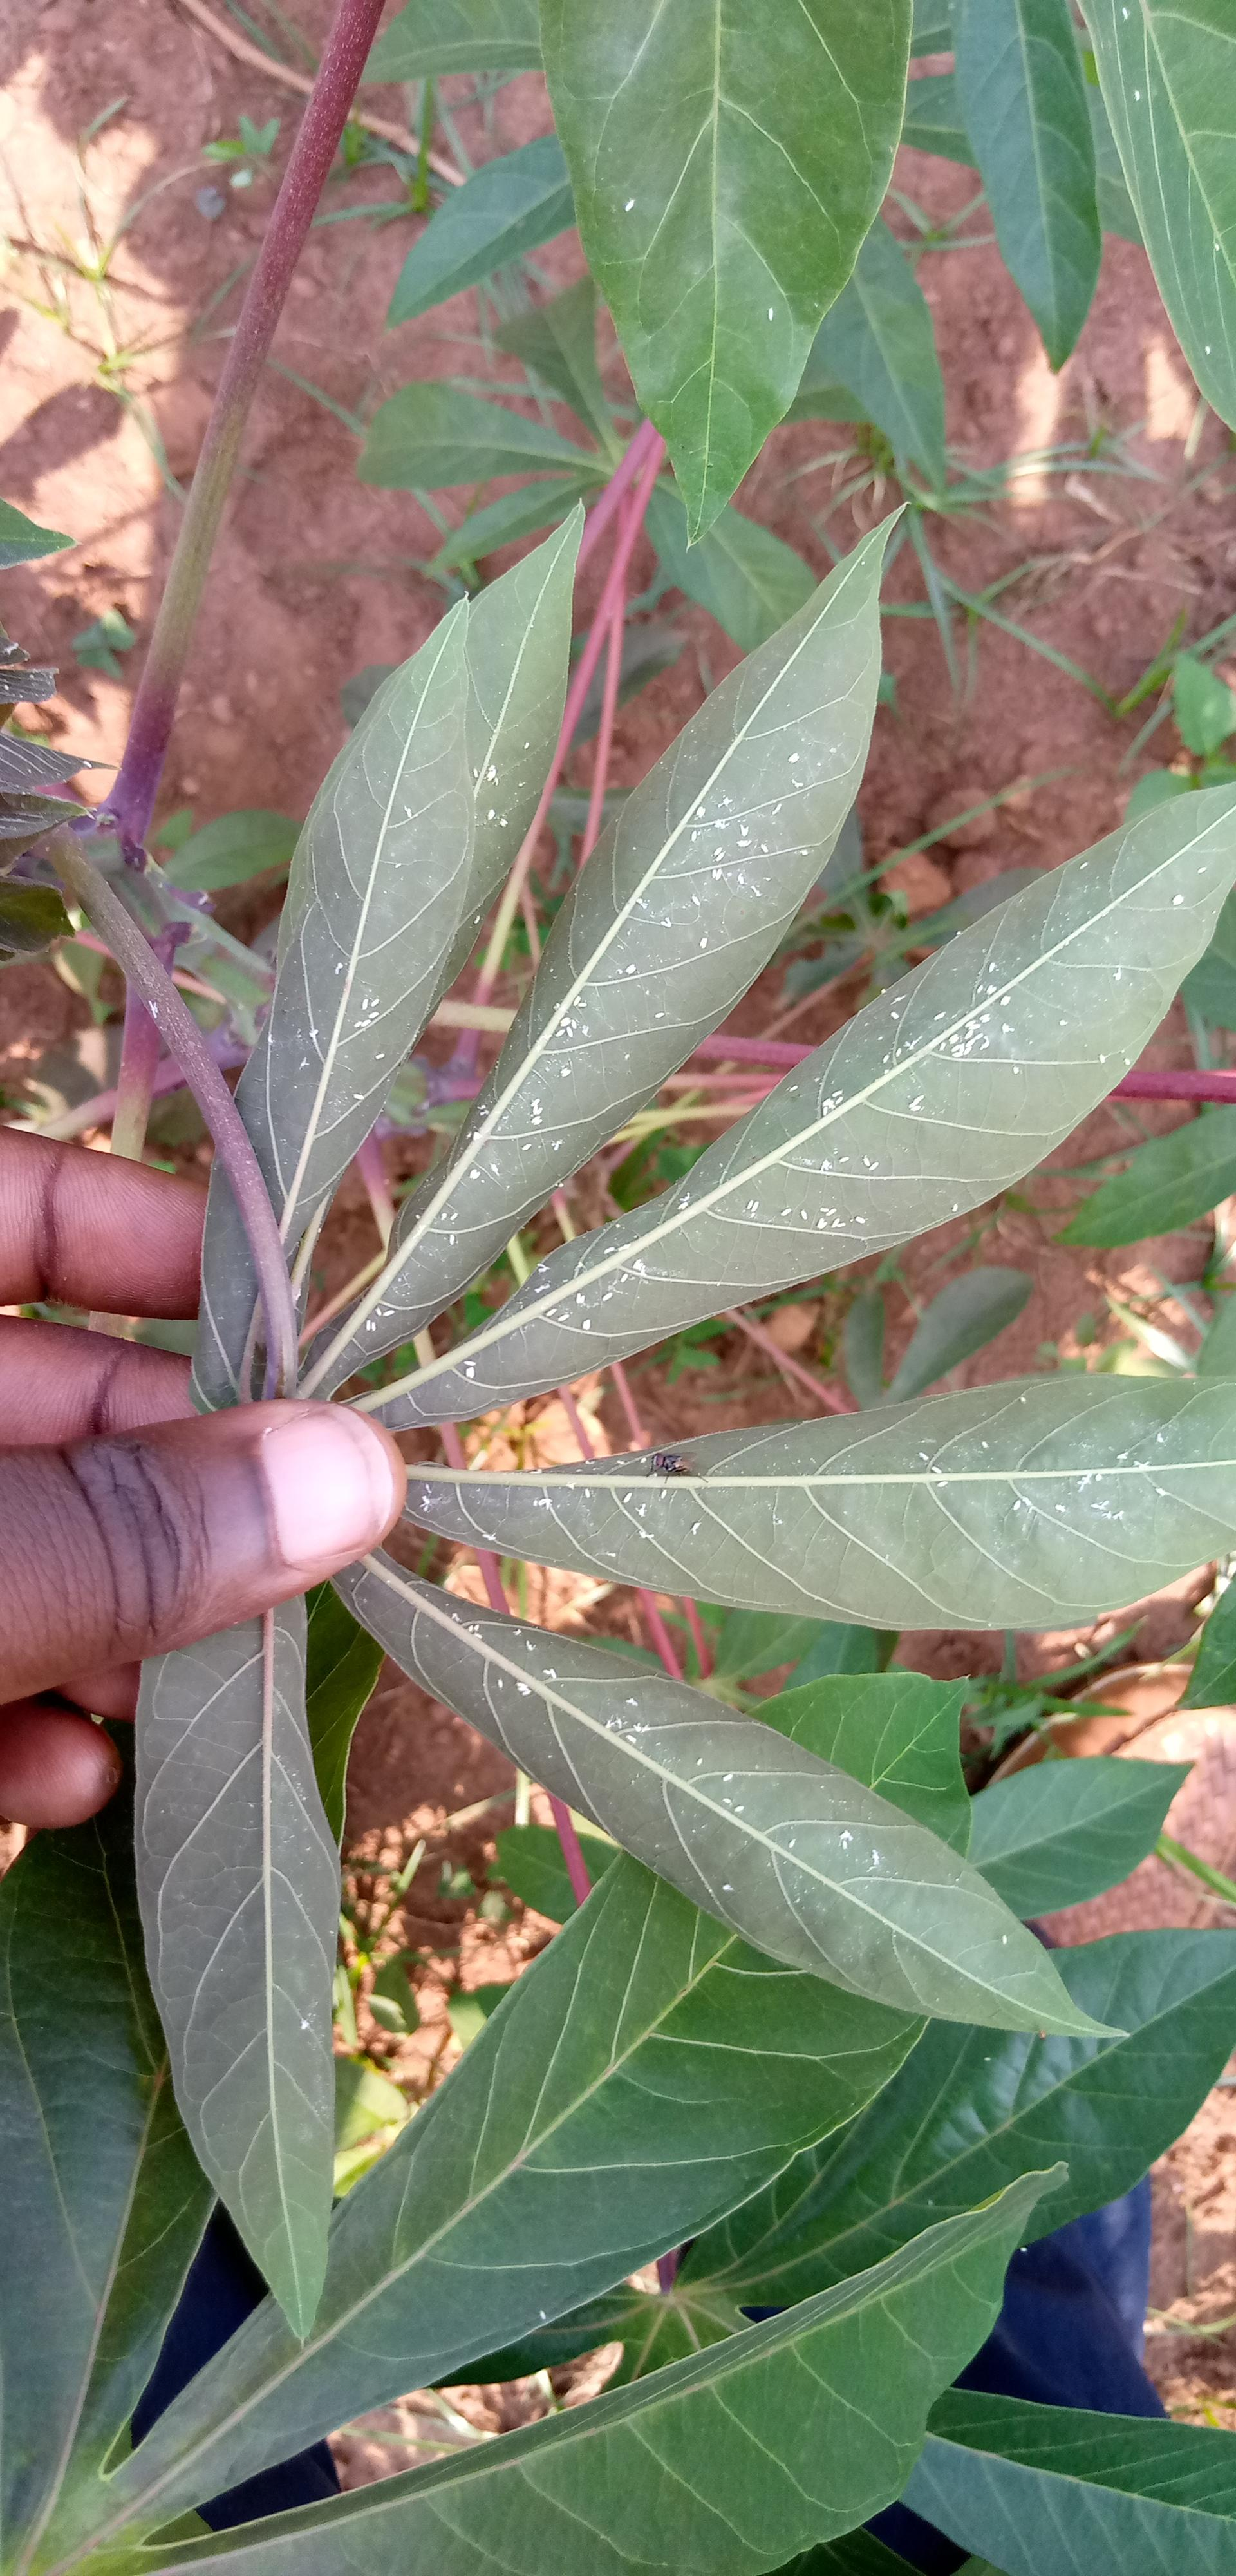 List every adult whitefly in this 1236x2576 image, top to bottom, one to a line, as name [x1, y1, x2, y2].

whitefly [523, 741, 530, 750]
whitefly [787, 752, 801, 765]
whitefly [488, 764, 496, 771]
whitefly [472, 767, 479, 779]
whitefly [486, 770, 493, 778]
whitefly [493, 777, 500, 788]
whitefly [791, 778, 805, 789]
whitefly [722, 794, 731, 807]
whitefly [697, 806, 703, 817]
whitefly [484, 806, 495, 822]
whitefly [406, 807, 413, 820]
whitefly [700, 808, 706, 817]
whitefly [500, 817, 508, 829]
whitefly [713, 818, 731, 831]
whitefly [739, 822, 749, 836]
whitefly [689, 829, 697, 842]
whitefly [735, 838, 751, 848]
whitefly [760, 843, 769, 855]
whitefly [714, 846, 723, 857]
whitefly [800, 848, 809, 858]
whitefly [716, 851, 725, 862]
whitefly [1078, 860, 1089, 872]
whitefly [1195, 866, 1208, 875]
whitefly [711, 867, 716, 878]
whitefly [716, 868, 723, 882]
whitefly [737, 871, 745, 885]
whitefly [749, 884, 763, 898]
whitefly [1172, 893, 1185, 906]
whitefly [690, 895, 701, 907]
whitefly [473, 914, 483, 925]
whitefly [659, 915, 673, 930]
whitefly [698, 935, 707, 950]
whitefly [988, 961, 996, 973]
whitefly [336, 961, 343, 969]
whitefly [624, 963, 638, 975]
whitefly [1110, 965, 1123, 981]
whitefly [976, 983, 984, 994]
whitefly [986, 986, 997, 995]
whitefly [574, 994, 581, 1007]
whitefly [999, 995, 1012, 1006]
whitefly [361, 997, 369, 1012]
whitefly [370, 998, 380, 1007]
whitefly [577, 1002, 588, 1008]
whitefly [368, 1010, 380, 1019]
whitefly [889, 1010, 901, 1020]
whitefly [933, 1011, 946, 1021]
whitefly [654, 1012, 666, 1019]
whitefly [980, 1012, 990, 1021]
whitefly [559, 1017, 571, 1027]
whitefly [982, 1018, 991, 1024]
whitefly [361, 1019, 372, 1028]
whitefly [571, 1019, 578, 1030]
whitefly [1056, 1019, 1068, 1027]
whitefly [965, 1019, 976, 1027]
whitefly [353, 1021, 362, 1028]
whitefly [1000, 1021, 1016, 1034]
whitefly [969, 1023, 982, 1030]
whitefly [566, 1025, 574, 1038]
whitefly [308, 1027, 319, 1038]
whitefly [556, 1028, 566, 1038]
whitefly [965, 1029, 974, 1040]
whitefly [979, 1035, 991, 1053]
whitefly [949, 1036, 959, 1045]
whitefly [939, 1041, 947, 1053]
whitefly [960, 1043, 965, 1052]
whitefly [951, 1044, 960, 1053]
whitefly [964, 1045, 972, 1056]
whitefly [895, 1046, 903, 1058]
whitefly [373, 1052, 386, 1061]
whitefly [951, 1052, 963, 1057]
whitefly [1098, 1052, 1108, 1065]
whitefly [881, 1054, 890, 1064]
whitefly [1122, 1056, 1133, 1068]
whitefly [1012, 1065, 1021, 1076]
whitefly [559, 1066, 573, 1079]
whitefly [832, 1090, 843, 1099]
whitefly [351, 1093, 364, 1101]
whitefly [836, 1097, 843, 1105]
whitefly [821, 1097, 834, 1106]
whitefly [530, 1098, 540, 1107]
whitefly [533, 1104, 538, 1115]
whitefly [909, 1105, 923, 1113]
whitefly [823, 1106, 828, 1117]
whitefly [538, 1108, 543, 1113]
whitefly [530, 1115, 545, 1127]
whitefly [473, 1130, 483, 1141]
whitefly [550, 1139, 563, 1152]
whitefly [520, 1142, 532, 1152]
whitefly [838, 1155, 850, 1164]
whitefly [861, 1155, 870, 1166]
whitefly [818, 1158, 831, 1172]
whitefly [869, 1162, 879, 1171]
whitefly [489, 1162, 499, 1173]
whitefly [469, 1168, 477, 1179]
whitefly [473, 1171, 481, 1180]
whitefly [679, 1190, 691, 1201]
whitefly [746, 1199, 753, 1209]
whitefly [751, 1200, 760, 1213]
whitefly [677, 1202, 688, 1211]
whitefly [950, 1202, 960, 1214]
whitefly [819, 1206, 829, 1213]
whitefly [781, 1207, 792, 1217]
whitefly [826, 1207, 837, 1217]
whitefly [800, 1209, 809, 1221]
whitefly [441, 1212, 447, 1221]
whitefly [449, 1212, 458, 1222]
whitefly [854, 1215, 866, 1225]
whitefly [817, 1217, 825, 1227]
whitefly [831, 1217, 841, 1227]
whitefly [819, 1221, 827, 1229]
whitefly [838, 1222, 847, 1228]
whitefly [449, 1234, 455, 1246]
whitefly [602, 1244, 615, 1255]
whitefly [632, 1257, 642, 1271]
whitefly [534, 1262, 552, 1273]
whitefly [619, 1271, 630, 1283]
whitefly [576, 1291, 581, 1305]
whitefly [603, 1291, 613, 1303]
whitefly [581, 1294, 585, 1304]
whitefly [375, 1306, 382, 1317]
whitefly [546, 1307, 557, 1319]
whitefly [382, 1309, 395, 1318]
whitefly [558, 1313, 570, 1323]
whitefly [581, 1317, 592, 1331]
whitefly [366, 1318, 371, 1332]
whitefly [371, 1321, 377, 1332]
whitefly [462, 1359, 477, 1366]
whitefly [464, 1366, 476, 1380]
whitefly [1018, 1394, 1027, 1404]
whitefly [1155, 1430, 1165, 1444]
whitefly [980, 1439, 990, 1450]
whitefly [1114, 1451, 1128, 1461]
whitefly [917, 1452, 929, 1461]
whitefly [639, 1457, 647, 1464]
whitefly [1138, 1461, 1150, 1468]
whitefly [931, 1465, 942, 1474]
whitefly [1093, 1473, 1103, 1482]
whitefly [565, 1480, 576, 1492]
whitefly [937, 1480, 950, 1488]
whitefly [1153, 1486, 1166, 1497]
whitefly [584, 1487, 591, 1499]
whitefly [659, 1487, 669, 1499]
whitefly [623, 1490, 633, 1504]
whitefly [418, 1494, 433, 1513]
whitefly [538, 1495, 554, 1512]
whitefly [1022, 1496, 1032, 1505]
whitefly [1088, 1499, 1110, 1510]
whitefly [1012, 1499, 1021, 1511]
whitefly [633, 1502, 648, 1518]
whitefly [1053, 1503, 1066, 1513]
whitefly [1113, 1510, 1124, 1522]
whitefly [1100, 1511, 1112, 1520]
whitefly [691, 1520, 702, 1535]
whitefly [480, 1529, 498, 1542]
whitefly [637, 1530, 655, 1540]
whitefly [467, 1624, 473, 1633]
whitefly [474, 1624, 479, 1633]
whitefly [511, 1627, 523, 1636]
whitefly [473, 1632, 483, 1639]
whitefly [525, 1639, 536, 1652]
whitefly [541, 1668, 550, 1676]
whitefly [550, 1668, 557, 1680]
whitefly [496, 1678, 504, 1690]
whitefly [515, 1681, 528, 1688]
whitefly [516, 1687, 529, 1692]
whitefly [521, 1690, 532, 1698]
whitefly [623, 1695, 640, 1707]
whitefly [604, 1718, 615, 1730]
whitefly [632, 1721, 642, 1732]
whitefly [625, 1734, 637, 1743]
whitefly [695, 1756, 704, 1767]
whitefly [721, 1772, 734, 1783]
whitefly [721, 1797, 732, 1805]
whitefly [733, 1804, 744, 1814]
whitefly [839, 1829, 852, 1839]
whitefly [786, 1838, 797, 1850]
whitefly [841, 1839, 848, 1850]
whitefly [870, 1848, 881, 1864]
whitefly [720, 1882, 732, 1892]
whitefly [1000, 1933, 1008, 1946]
whitefly [299, 2014, 310, 2031]
whitefly [982, 2055, 992, 2063]
whitefly [1016, 2246, 1029, 2253]
whitefly [538, 2309, 548, 2320]